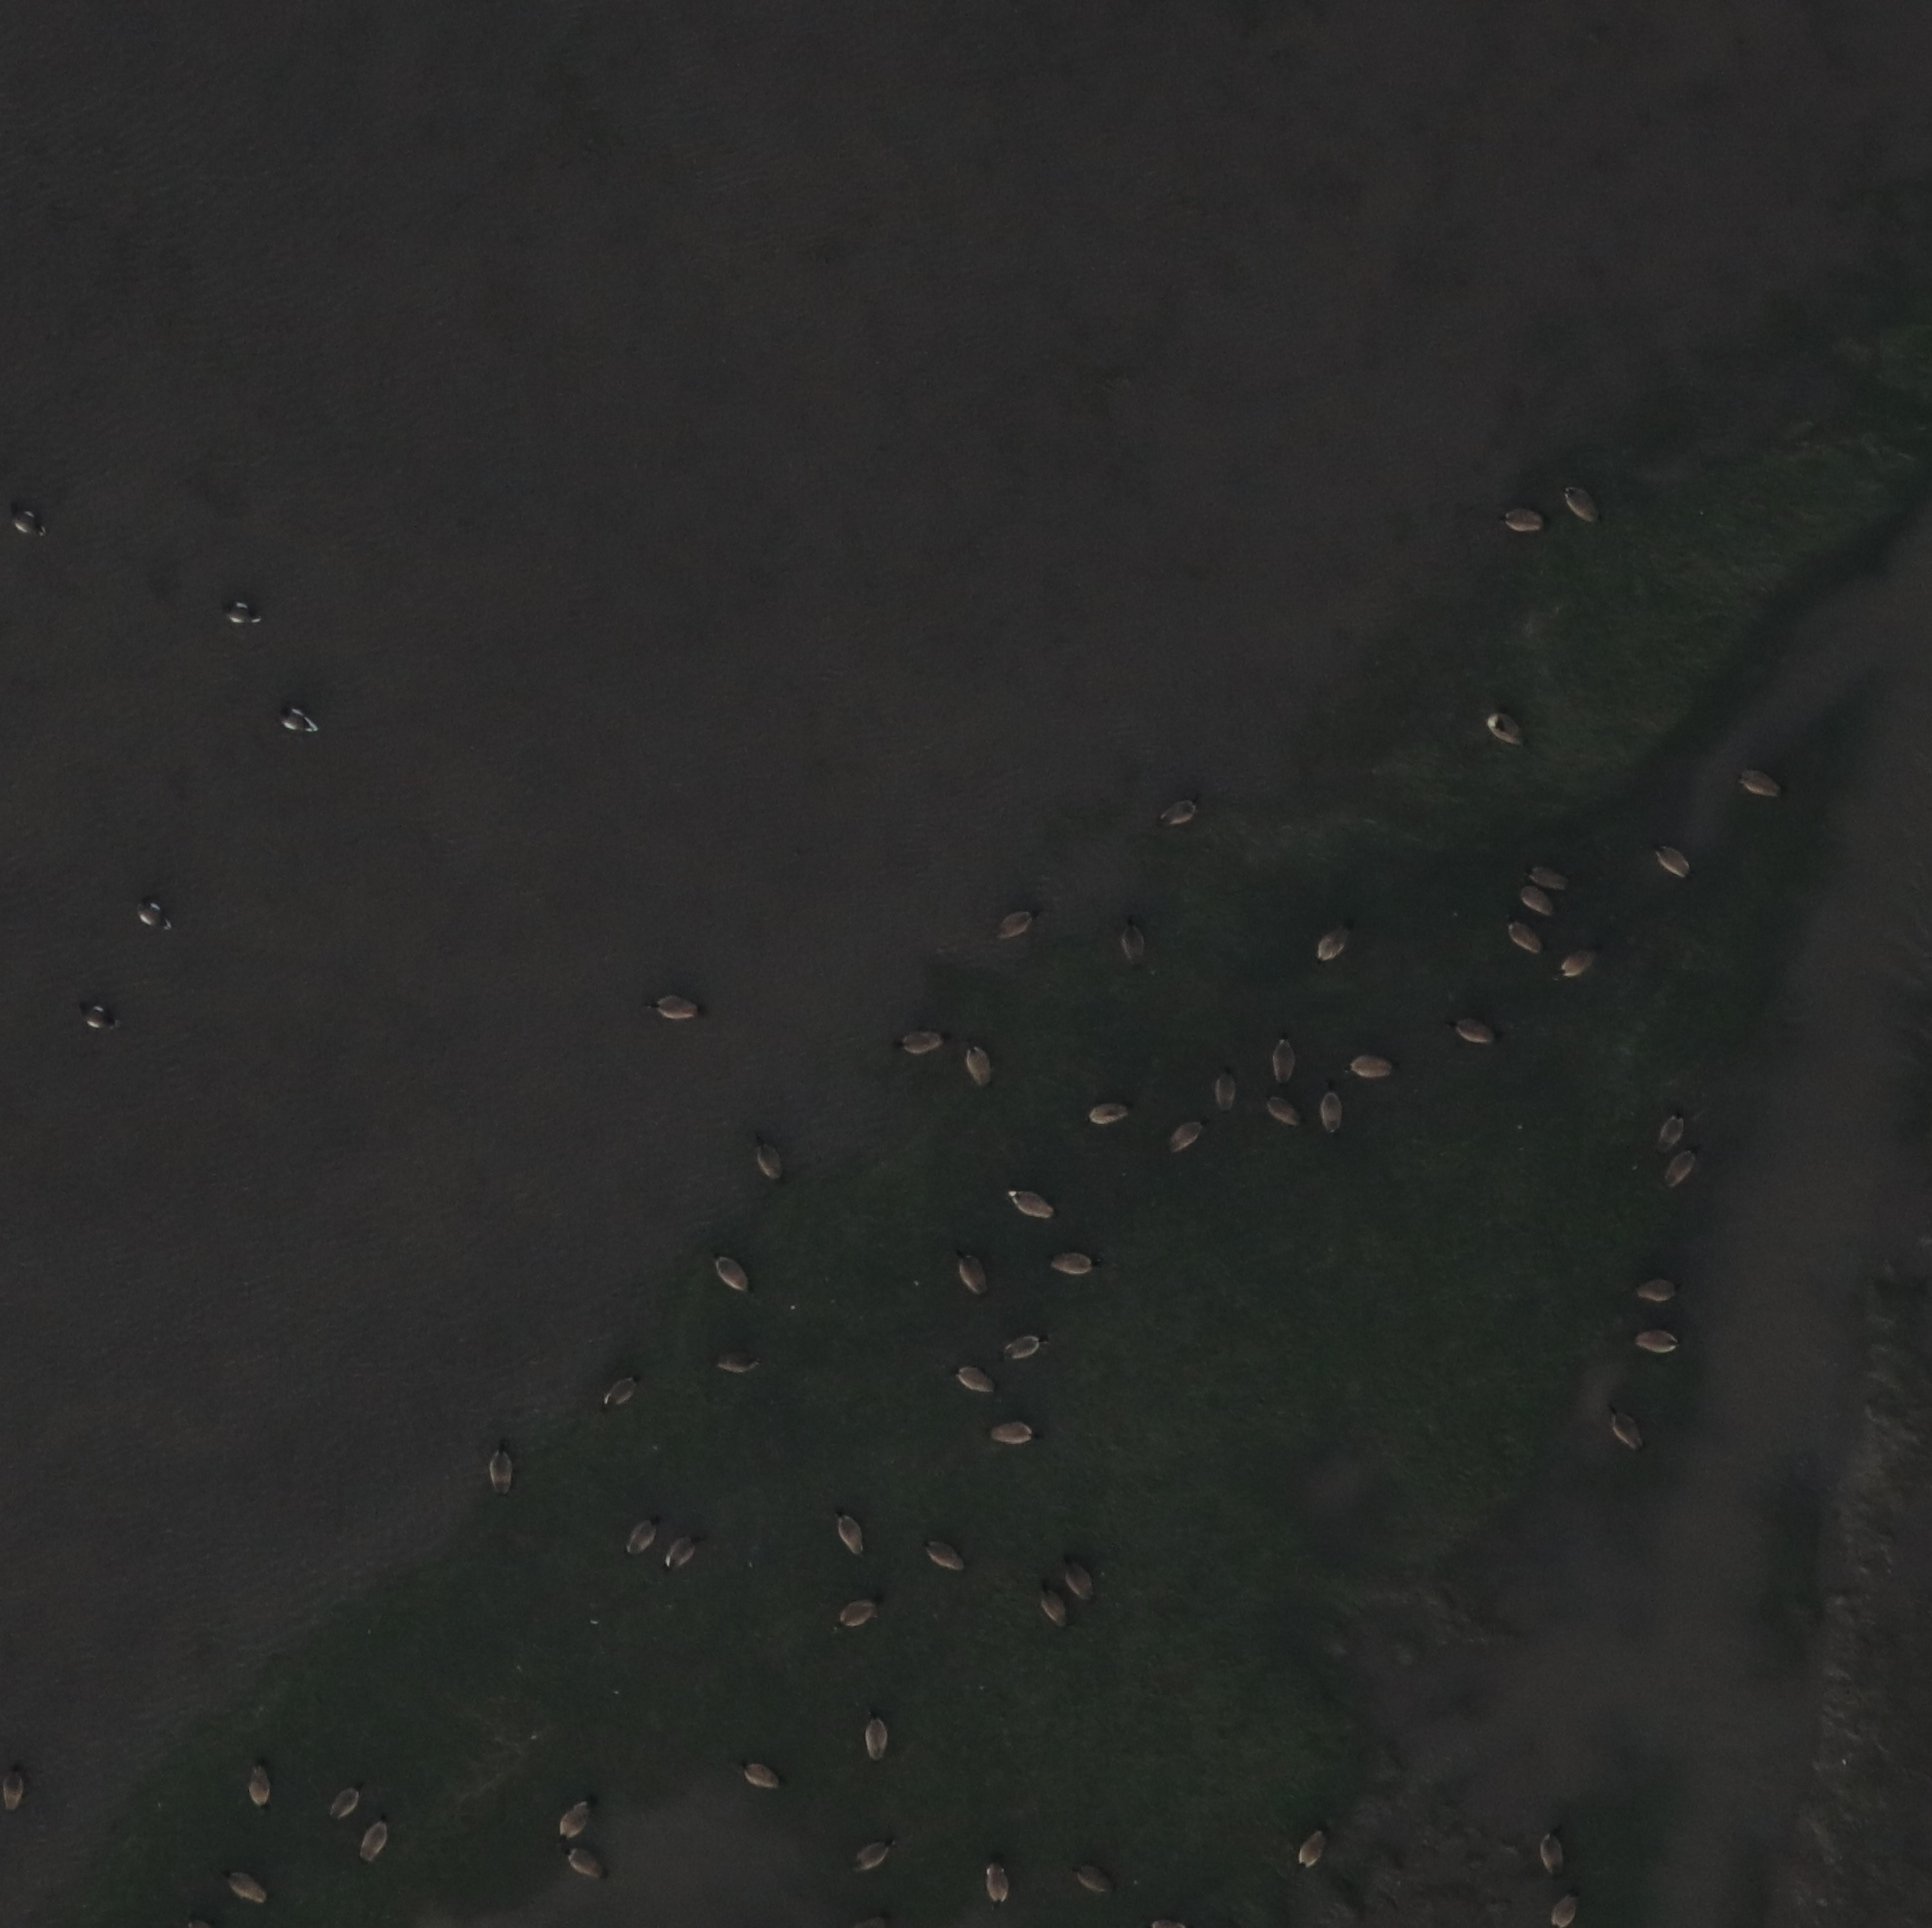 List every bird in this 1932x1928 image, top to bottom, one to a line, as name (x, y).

Canada goose (1582, 504)
Canada goose (1523, 520)
brant (26, 522)
brant (243, 614)
brant (298, 720)
Canada goose (1504, 728)
Canada goose (1761, 784)
Canada goose (1177, 812)
Canada goose (1671, 858)
Canada goose (1546, 877)
Canada goose (1535, 898)
brant (154, 914)
Canada goose (1014, 926)
Canada goose (1524, 936)
Canada goose (1333, 943)
Canada goose (1133, 944)
Canada goose (1577, 963)
Canada goose (678, 1009)
brant (97, 1018)
Canada goose (1475, 1030)
Canada goose (923, 1044)
Canada goose (1282, 1063)
Canada goose (981, 1065)
Canada goose (1372, 1067)
Canada goose (1224, 1092)
Canada goose (1280, 1110)
Canada goose (1332, 1113)
Canada goose (1105, 1115)
Canada goose (1186, 1135)
Canada goose (1671, 1136)
Canada goose (768, 1162)
Canada goose (1679, 1166)
Canada goose (1032, 1206)
Canada goose (1073, 1265)
Canada goose (733, 1275)
Canada goose (973, 1276)
Canada goose (1657, 1288)
Canada goose (1654, 1342)
Canada goose (1024, 1347)
Canada goose (737, 1362)
Canada goose (979, 1378)
Canada goose (620, 1395)
Canada goose (1627, 1430)
Canada goose (1012, 1432)
Canada goose (502, 1471)
Canada goose (642, 1536)
Canada goose (850, 1536)
Canada goose (677, 1555)
Canada goose (944, 1555)
Canada goose (1072, 1588)
Canada goose (1050, 1605)
Canada goose (858, 1614)
Canada goose (878, 1738)
Canada goose (763, 1774)
Canada goose (259, 1786)
Canada goose (13, 1789)
Canada goose (347, 1803)
Canada goose (578, 1824)
Canada goose (375, 1842)
Canada goose (1312, 1848)
Canada goose (1550, 1853)
Canada goose (872, 1856)
Canada goose (584, 1859)
Canada goose (1094, 1879)
Canada goose (997, 1885)
Canada goose (247, 1888)
Canada goose (1563, 1915)